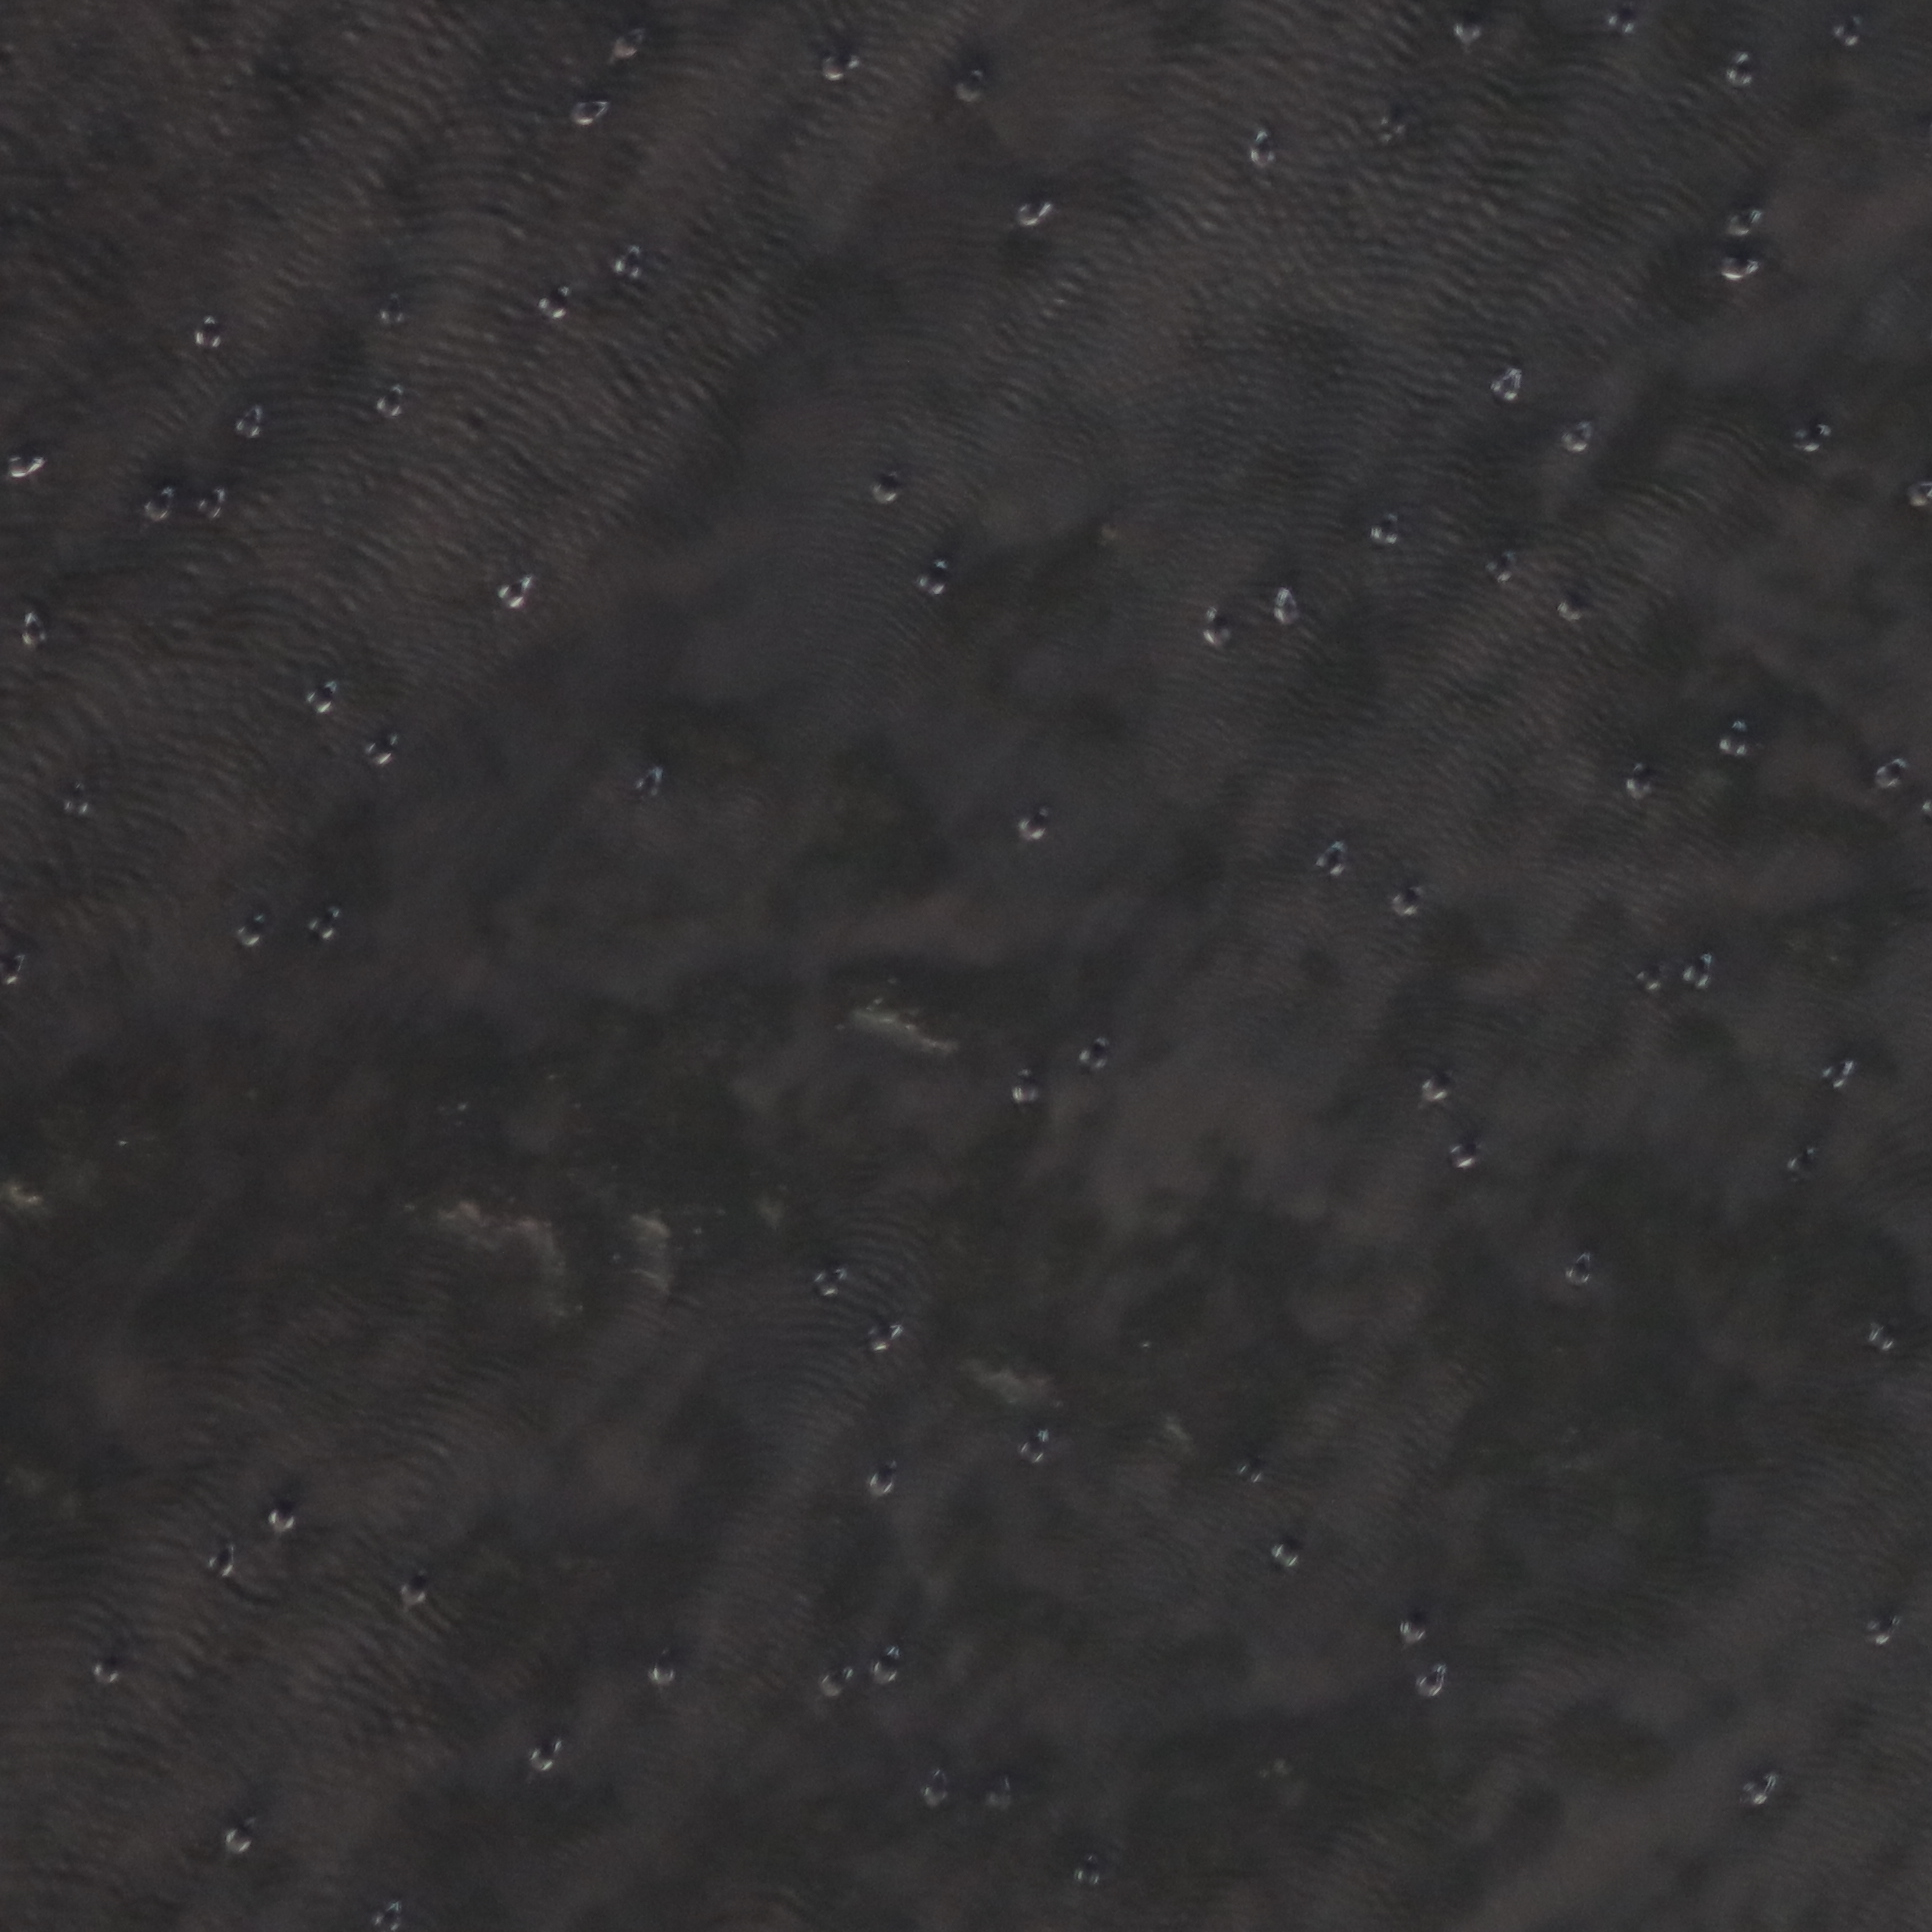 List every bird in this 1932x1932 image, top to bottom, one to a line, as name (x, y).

brant (1624, 24)
brant (1469, 29)
brant (1854, 36)
brant (626, 45)
brant (839, 68)
brant (1743, 68)
brant (963, 92)
brant (588, 110)
brant (1262, 161)
brant (1033, 215)
brant (1740, 217)
brant (629, 266)
brant (1736, 267)
brant (553, 306)
brant (400, 309)
brant (209, 336)
brant (1505, 386)
brant (398, 406)
brant (250, 424)
brant (1573, 435)
brant (1822, 439)
brant (31, 465)
brant (879, 477)
brant (1922, 494)
brant (219, 505)
brant (159, 508)
brant (1380, 532)
brant (1500, 569)
brant (946, 579)
brant (515, 593)
brant (1564, 611)
brant (1294, 613)
brant (25, 631)
brant (1215, 633)
brant (320, 698)
brant (1735, 742)
brant (379, 745)
brant (1636, 773)
brant (1888, 776)
brant (651, 779)
brant (73, 799)
brant (1032, 818)
brant (1334, 862)
brant (1411, 892)
brant (329, 925)
brant (253, 934)
brant (14, 970)
brant (1697, 973)
brant (1648, 979)
brant (1094, 1056)
brant (1836, 1076)
brant (1027, 1090)
brant (1435, 1090)
brant (1465, 1155)
brant (1802, 1160)
brant (1574, 1273)
brant (827, 1283)
brant (884, 1335)
brant (1883, 1339)
brant (1031, 1449)
brant (1249, 1475)
brant (886, 1477)
brant (283, 1520)
brant (1287, 1554)
brant (221, 1560)
brant (410, 1586)
brant (1884, 1630)
brant (1419, 1632)
brant (887, 1666)
brant (660, 1667)
brant (109, 1670)
brant (1433, 1680)
brant (832, 1685)
brant (544, 1753)
brant (933, 1783)
brant (1759, 1792)
brant (1001, 1798)
brant (239, 1840)
brant (1100, 1870)
brant (392, 1916)